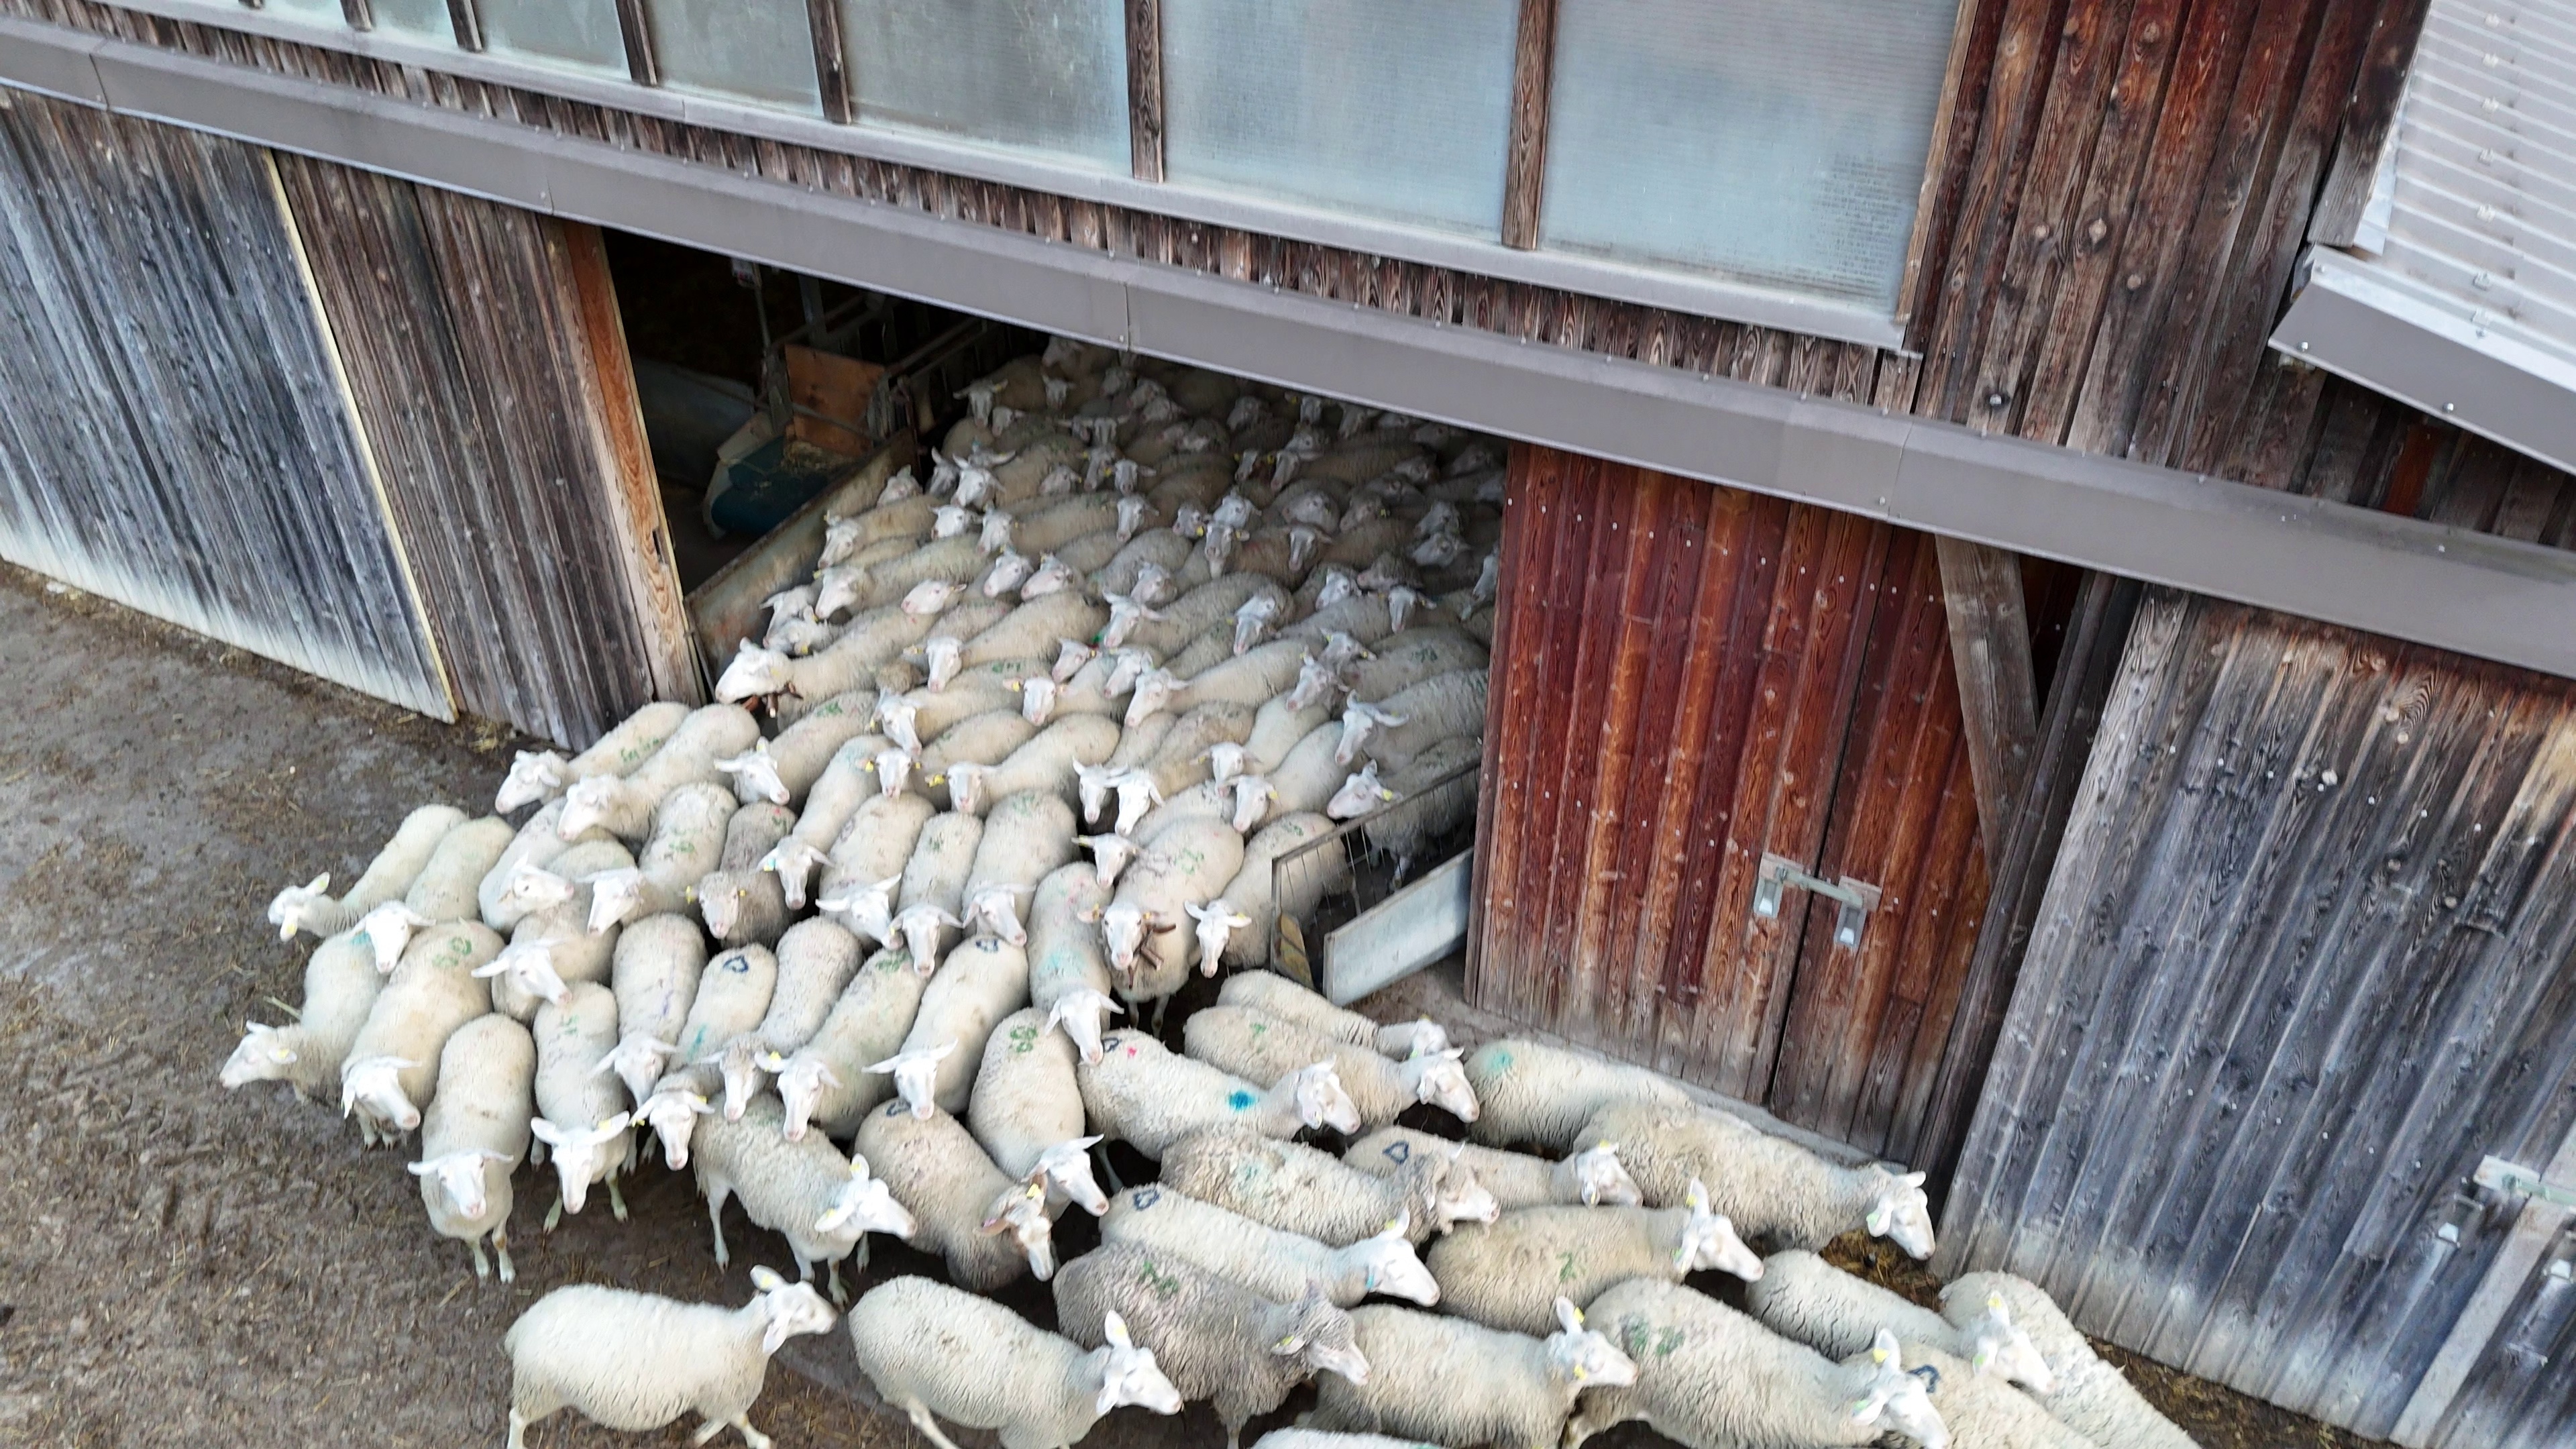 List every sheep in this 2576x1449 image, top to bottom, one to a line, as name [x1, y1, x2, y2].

sheep [1040, 332, 1126, 376]
sheep [956, 358, 1047, 428]
sheep [1126, 367, 1236, 414]
sheep [1044, 372, 1103, 405]
sheep [986, 377, 1046, 440]
sheep [1137, 379, 1230, 433]
sheep [1286, 387, 1337, 432]
sheep [1059, 392, 1135, 439]
sheep [1331, 392, 1383, 439]
sheep [1376, 402, 1419, 430]
sheep [1407, 408, 1471, 453]
sheep [964, 416, 1049, 467]
sheep [923, 417, 989, 500]
sheep [1180, 417, 1293, 464]
sheep [1080, 419, 1179, 493]
sheep [1280, 420, 1329, 461]
sheep [952, 435, 1080, 504]
sheep [1228, 439, 1282, 491]
sheep [1273, 444, 1413, 490]
sheep [1114, 453, 1247, 501]
sheep [1039, 460, 1083, 495]
sheep [875, 465, 924, 509]
sheep [1362, 467, 1514, 517]
sheep [1109, 467, 1230, 542]
sheep [1217, 477, 1340, 537]
sheep [1340, 483, 1441, 529]
sheep [1283, 489, 1347, 537]
sheep [977, 492, 1125, 554]
sheep [1171, 495, 1226, 541]
sheep [815, 497, 951, 567]
sheep [928, 497, 1073, 539]
sheep [1406, 497, 1523, 553]
sheep [1275, 515, 1422, 572]
sheep [1405, 517, 1516, 589]
sheep [1196, 518, 1310, 590]
sheep [1020, 526, 1196, 600]
sheep [986, 527, 1131, 594]
sheep [813, 535, 987, 617]
sheep [761, 539, 926, 630]
sheep [1129, 539, 1211, 607]
sheep [1470, 539, 1519, 605]
sheep [1355, 551, 1430, 595]
sheep [1321, 561, 1373, 615]
sheep [903, 563, 1004, 607]
sheep [1237, 565, 1345, 621]
sheep [1098, 569, 1277, 649]
sheep [1380, 584, 1494, 632]
sheep [917, 592, 1112, 692]
sheep [1222, 593, 1400, 655]
sheep [715, 607, 937, 734]
sheep [763, 607, 915, 654]
sheep [1111, 622, 1252, 697]
sheep [1314, 623, 1477, 673]
sheep [1286, 643, 1487, 717]
sheep [1124, 646, 1329, 726]
sheep [1001, 650, 1132, 723]
sheep [873, 658, 1024, 748]
sheep [1333, 669, 1489, 773]
sheep [714, 689, 883, 805]
sheep [1196, 691, 1331, 785]
sheep [493, 700, 694, 812]
sheep [857, 701, 1028, 799]
sheep [1103, 701, 1254, 837]
sheep [557, 702, 760, 843]
sheep [1072, 710, 1183, 824]
sheep [926, 713, 1121, 812]
sheep [1228, 720, 1352, 829]
sheep [759, 735, 899, 908]
sheep [1325, 736, 1484, 891]
sheep [1069, 781, 1236, 884]
sheep [578, 784, 739, 937]
sheep [815, 789, 936, 950]
sheep [960, 789, 1083, 949]
sheep [479, 795, 574, 934]
sheep [676, 800, 797, 943]
sheep [269, 805, 472, 941]
sheep [886, 812, 984, 978]
sheep [1184, 812, 1364, 977]
sheep [1077, 814, 1246, 1036]
sheep [356, 816, 516, 977]
sheep [473, 837, 634, 1016]
sheep [1023, 859, 1126, 1065]
sheep [744, 909, 858, 1079]
sheep [593, 914, 706, 1103]
sheep [220, 922, 385, 1101]
sheep [341, 923, 506, 1149]
sheep [887, 930, 1029, 1120]
sheep [627, 938, 780, 1171]
sheep [665, 940, 778, 1078]
sheep [777, 943, 920, 1138]
sheep [1216, 970, 1451, 1062]
sheep [531, 981, 635, 1234]
sheep [967, 1005, 1110, 1216]
sheep [1178, 1005, 1479, 1138]
sheep [408, 1013, 536, 1282]
sheep [1075, 1026, 1363, 1164]
sheep [1462, 1042, 1695, 1160]
sheep [688, 1085, 907, 1276]
sheep [1574, 1095, 1935, 1258]
sheep [851, 1100, 1061, 1284]
sheep [1161, 1126, 1500, 1248]
sheep [1340, 1126, 1643, 1210]
sheep [1427, 1180, 1763, 1335]
sheep [1099, 1181, 1442, 1307]
sheep [1053, 1242, 1371, 1449]
sheep [1745, 1248, 2055, 1393]
sheep [504, 1265, 837, 1449]
sheep [1936, 1270, 2205, 1449]
sheep [849, 1275, 1184, 1449]
sheep [1560, 1278, 1952, 1449]
sheep [1296, 1294, 1635, 1449]
sheep [1884, 1343, 2103, 1449]